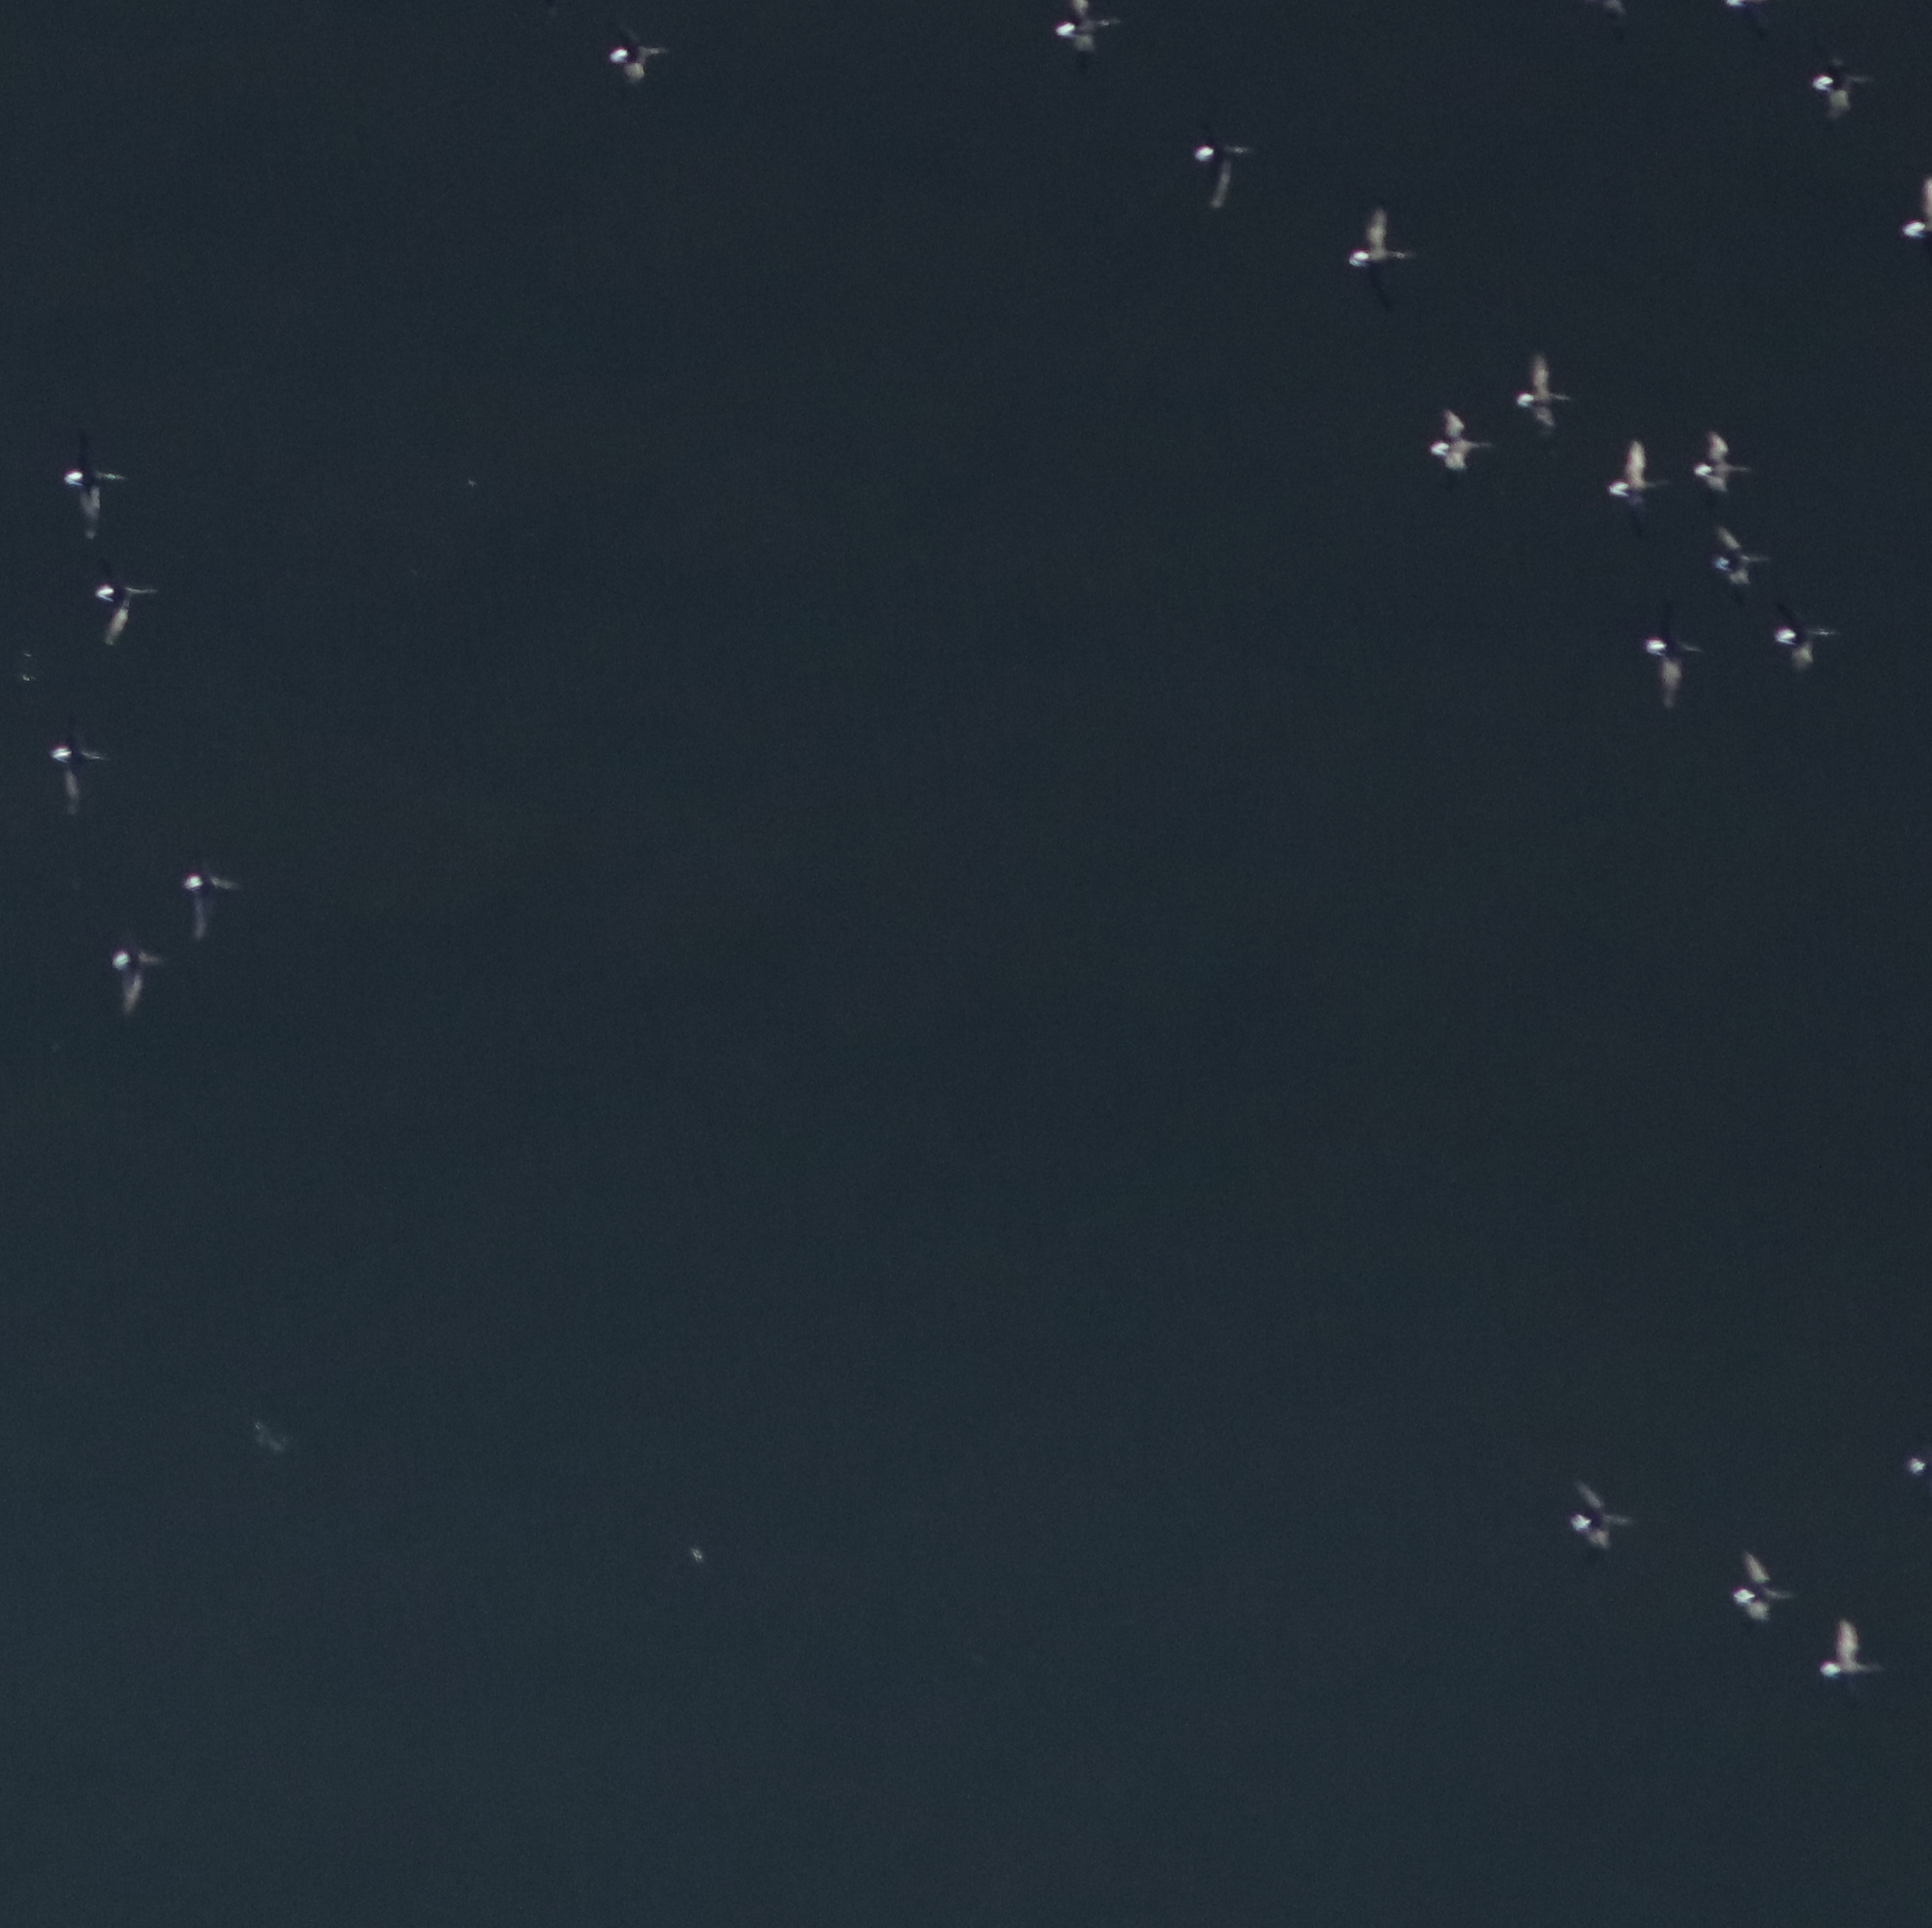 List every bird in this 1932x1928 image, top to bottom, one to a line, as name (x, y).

brant (1081, 31)
brant (638, 55)
brant (1837, 80)
brant (1216, 163)
brant (1374, 260)
brant (1535, 402)
brant (1448, 444)
brant (1720, 465)
brant (91, 481)
brant (1635, 485)
brant (1734, 563)
brant (123, 595)
brant (1798, 634)
brant (1667, 657)
brant (71, 757)
brant (218, 888)
brant (136, 969)
brant (1923, 1477)
brant (1586, 1518)
brant (1760, 1587)
brant (1852, 1670)